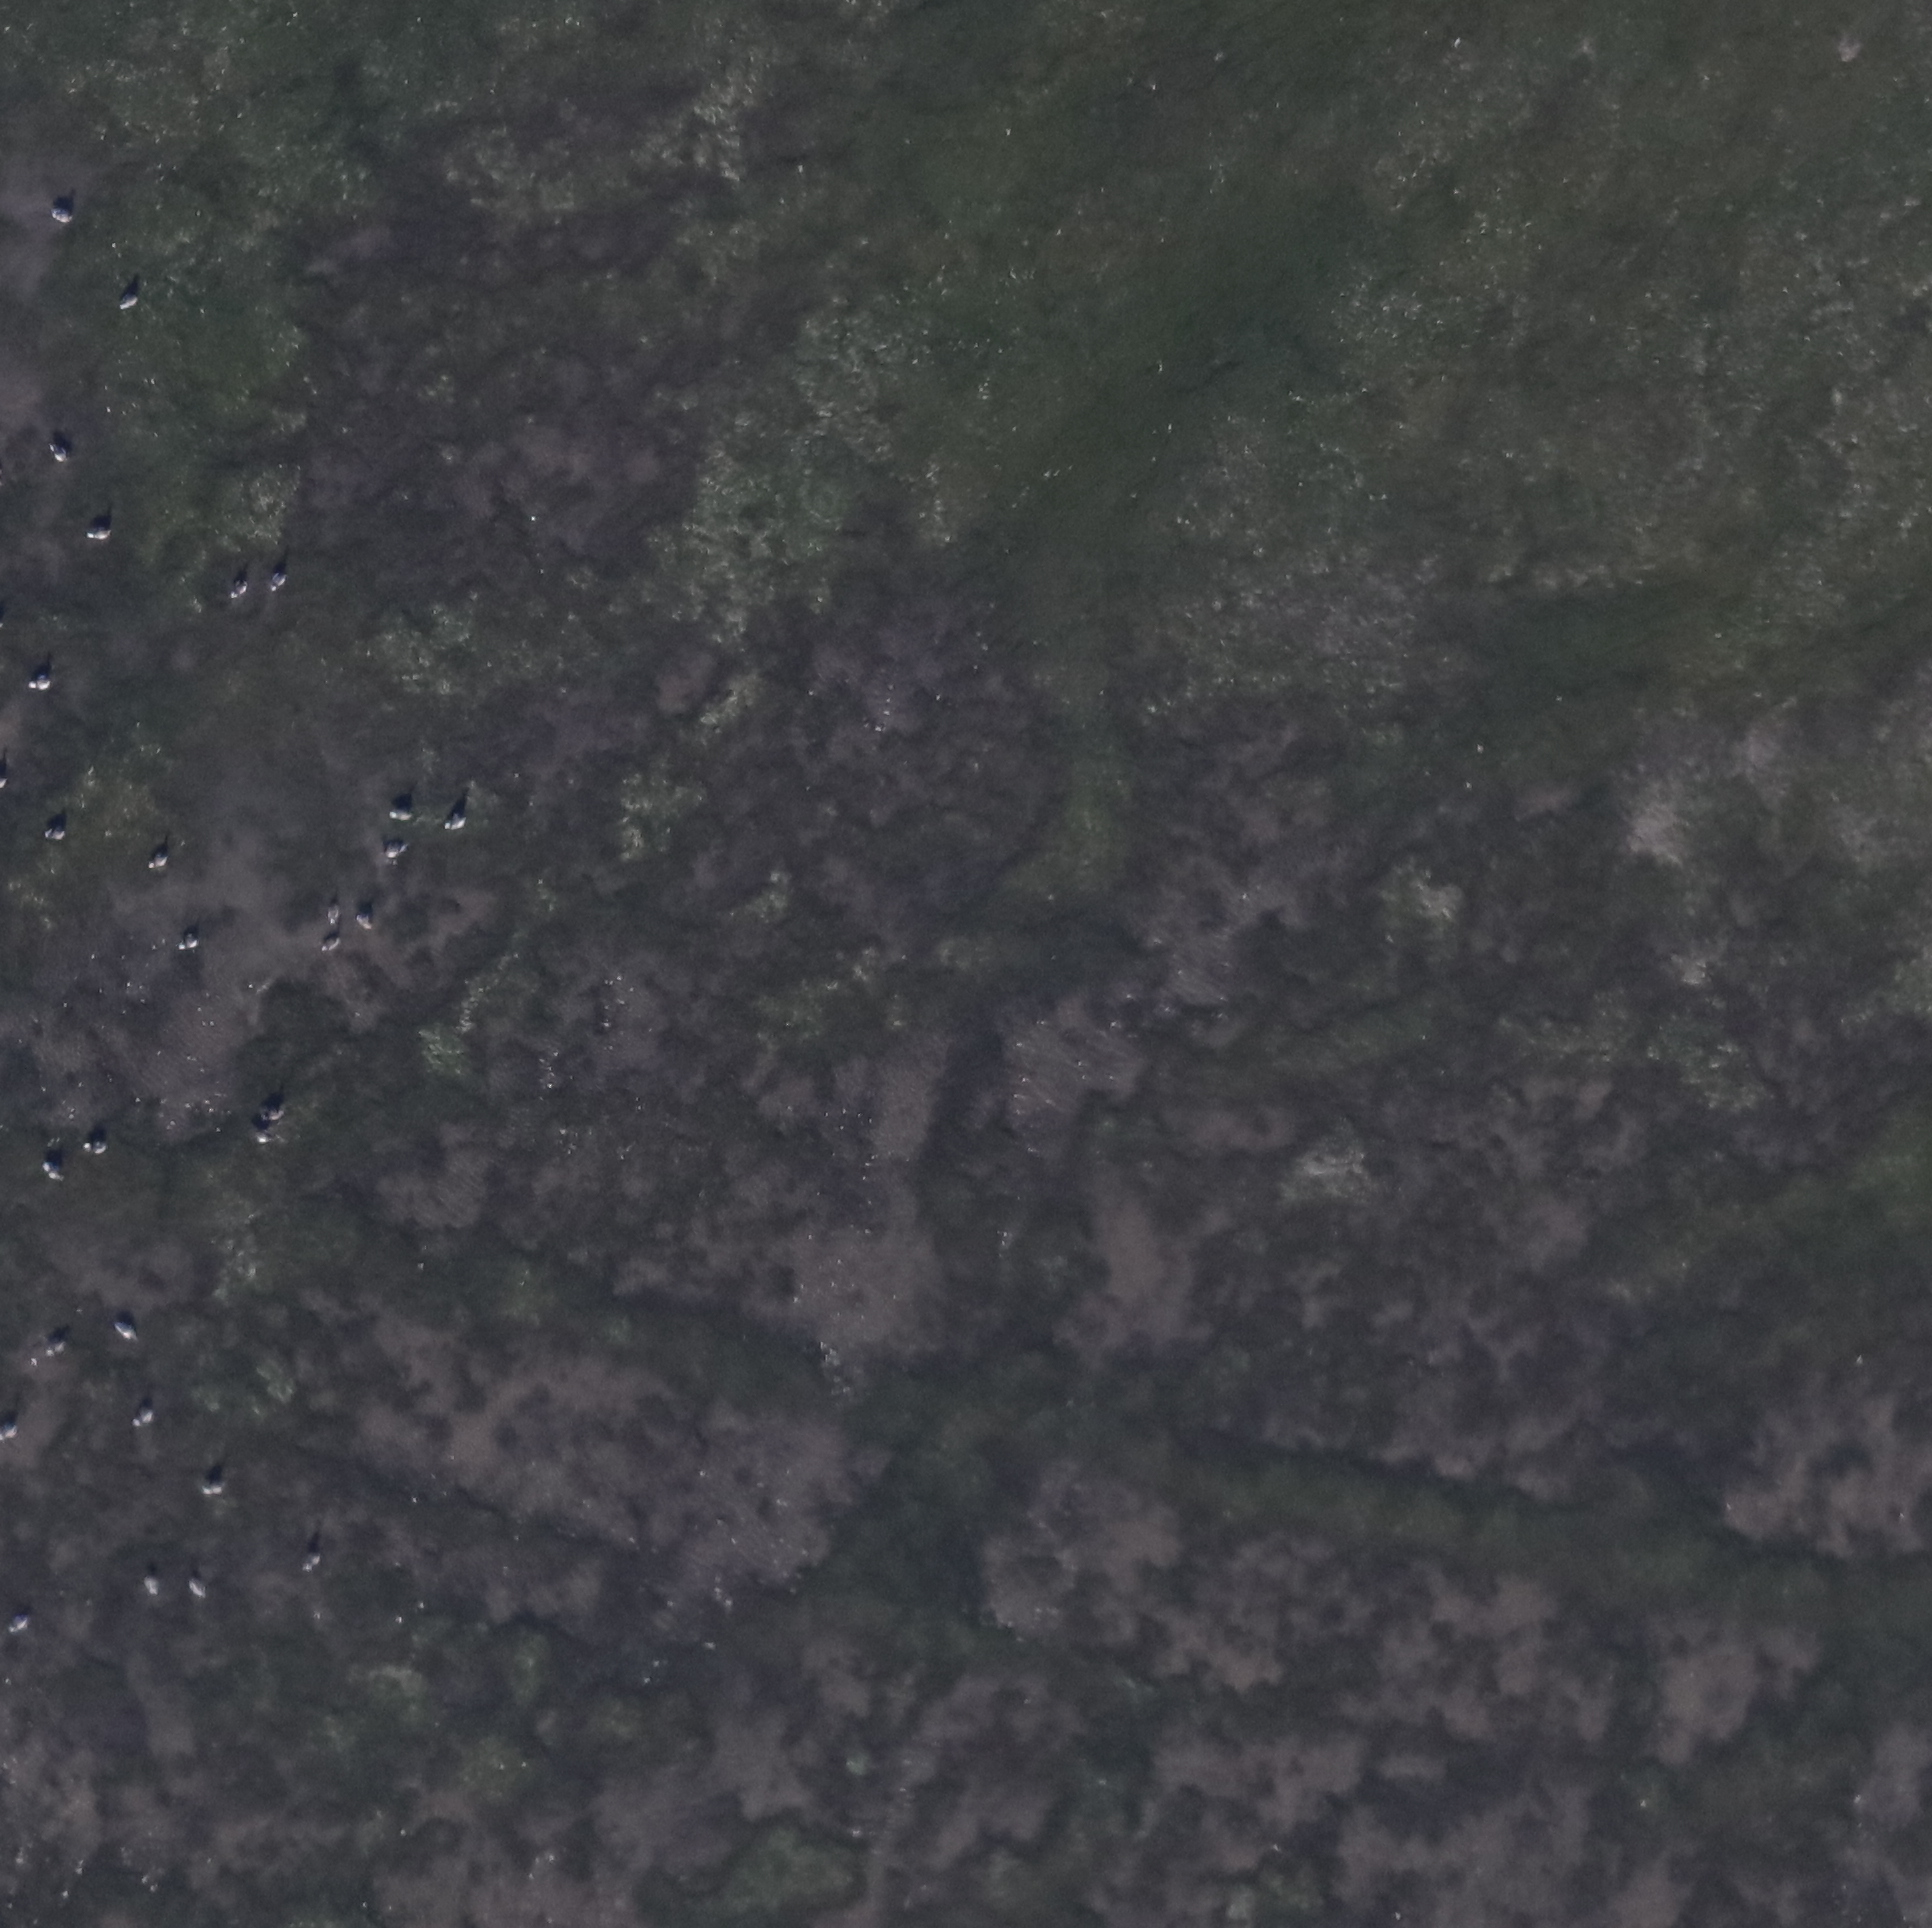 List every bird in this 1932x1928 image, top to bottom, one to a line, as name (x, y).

brant (61, 213)
brant (126, 301)
brant (60, 445)
brant (97, 528)
brant (271, 590)
brant (234, 597)
brant (42, 680)
brant (7, 779)
brant (399, 811)
brant (456, 819)
brant (55, 823)
brant (396, 847)
brant (159, 861)
brant (328, 913)
brant (359, 923)
brant (189, 943)
brant (332, 955)
brant (272, 1108)
brant (269, 1139)
brant (94, 1145)
brant (54, 1173)
brant (132, 1322)
brant (57, 1351)
brant (143, 1413)
brant (8, 1437)
brant (218, 1496)
brant (311, 1564)
brant (151, 1589)
brant (203, 1590)
brant (27, 1615)